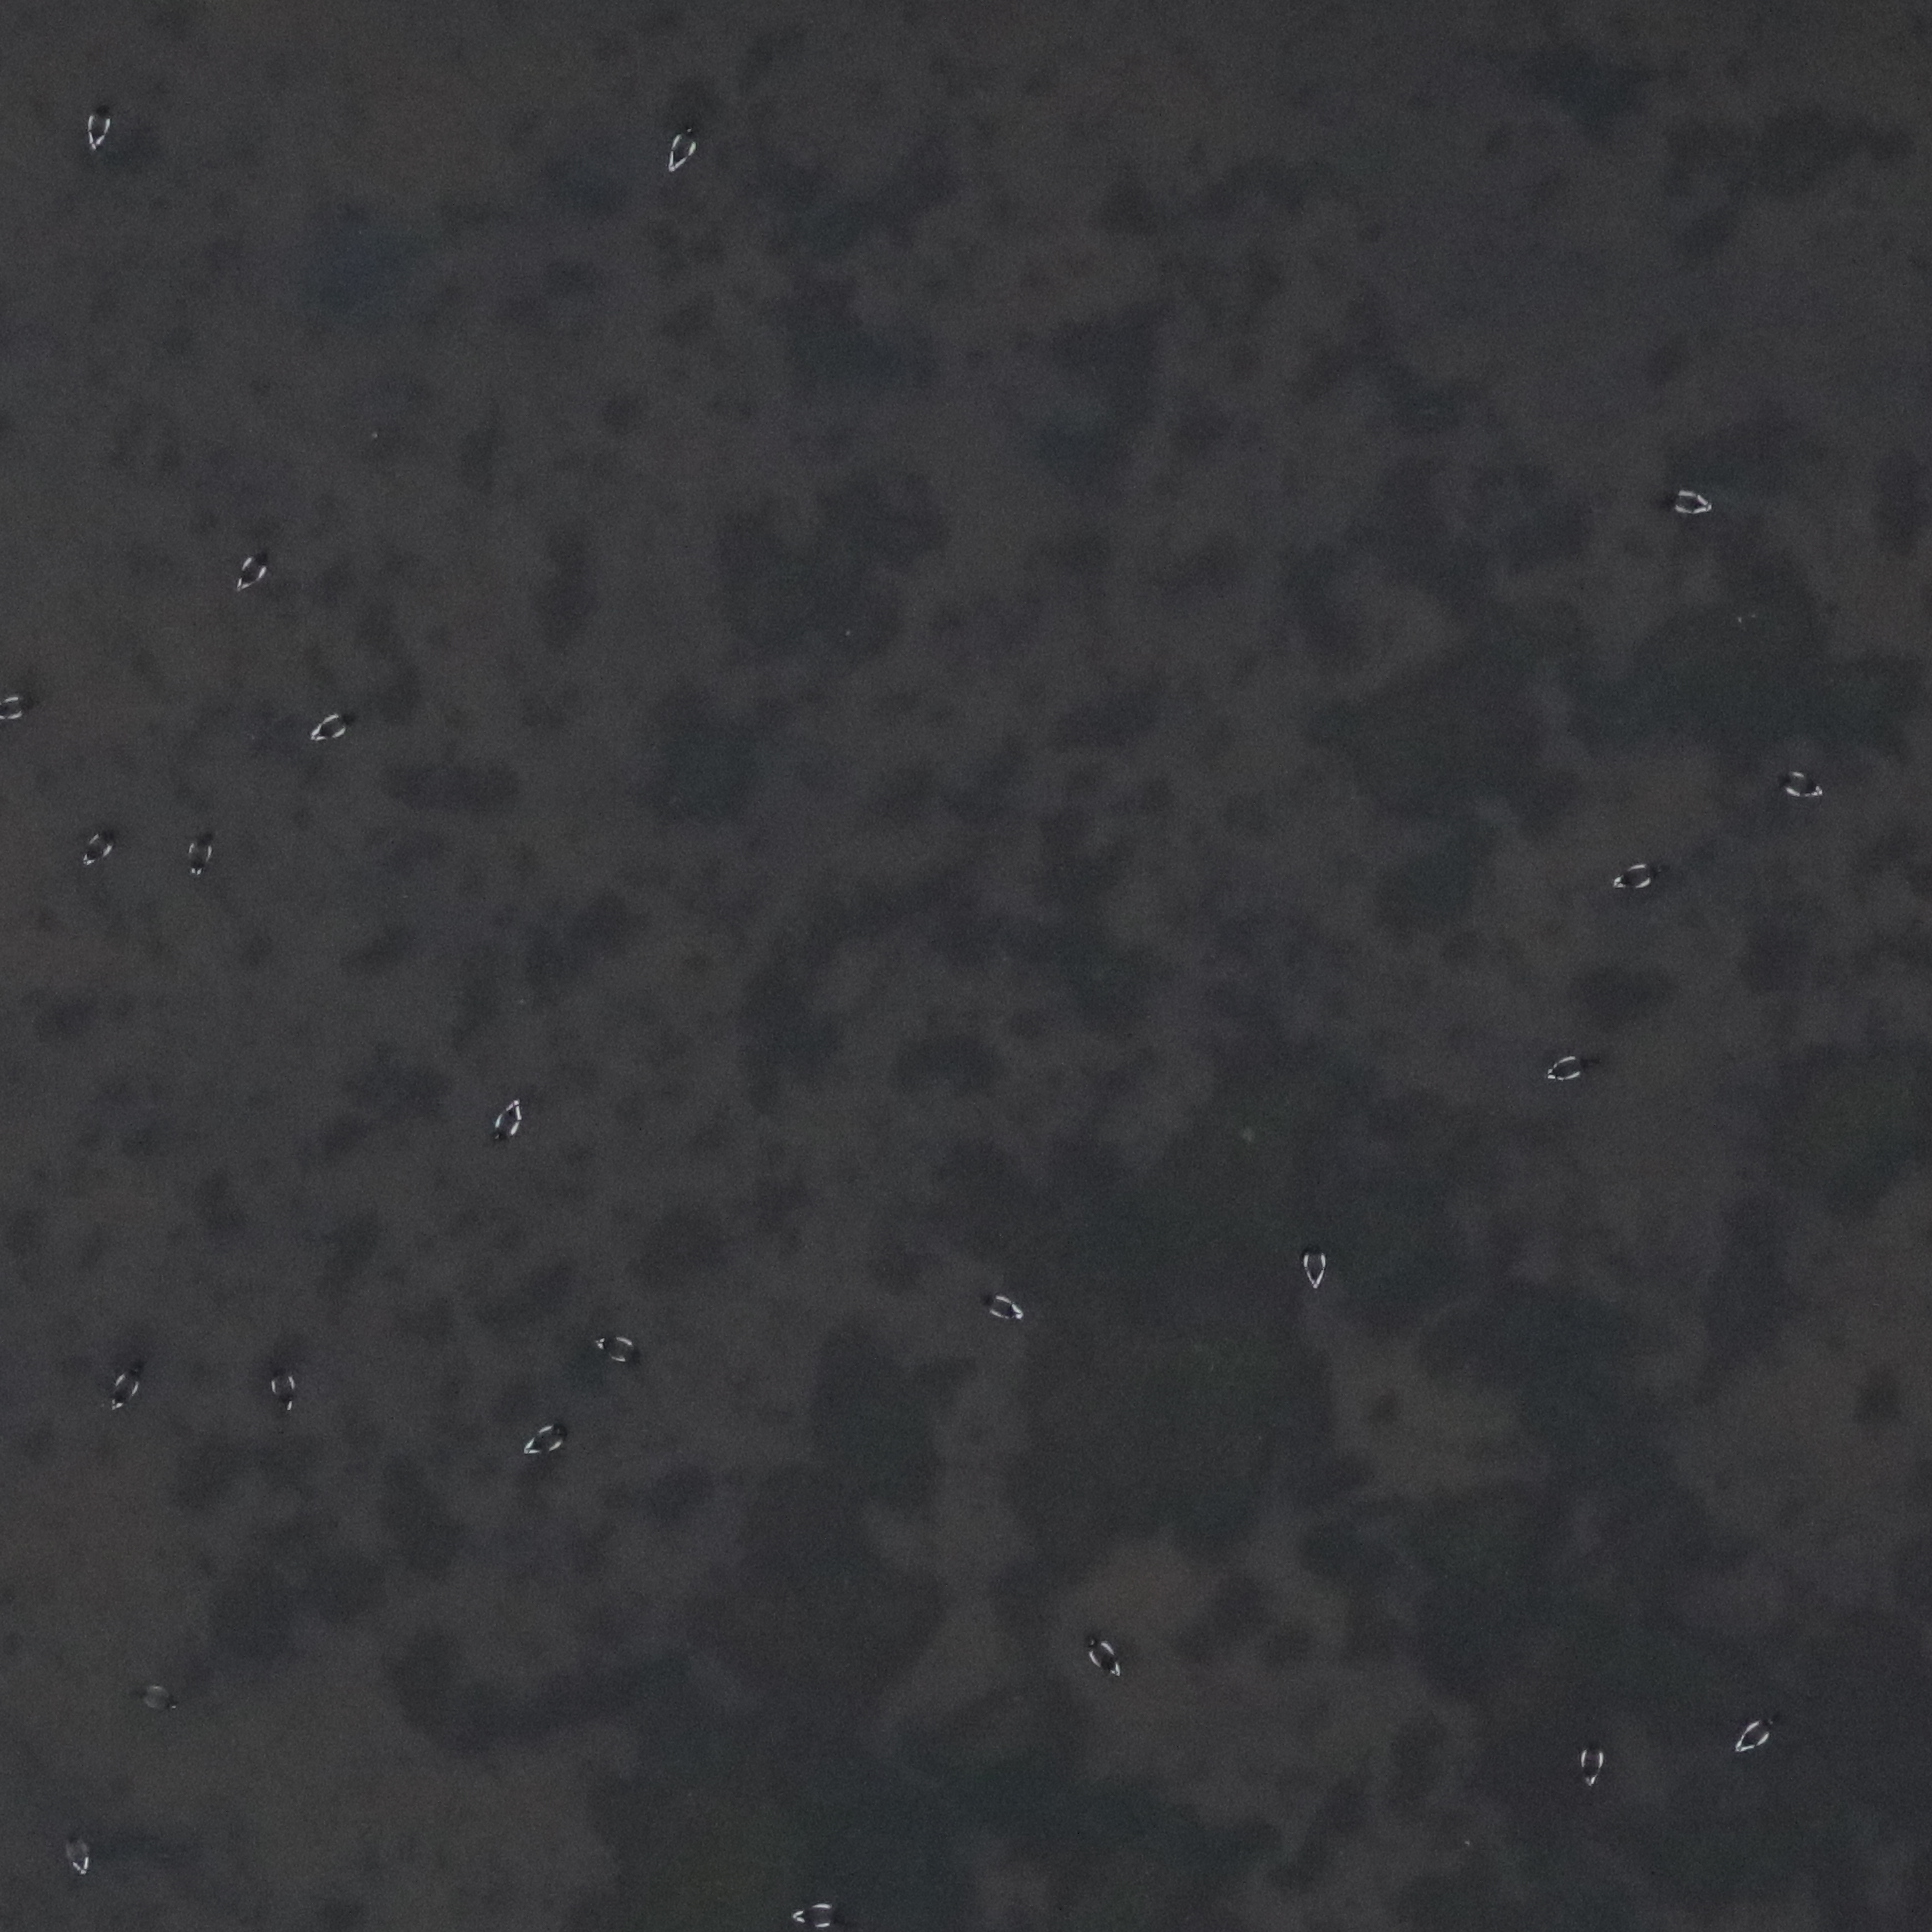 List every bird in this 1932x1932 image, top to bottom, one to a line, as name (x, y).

brant (98, 129)
brant (683, 148)
brant (1687, 503)
brant (253, 571)
brant (10, 708)
brant (332, 727)
brant (1801, 786)
brant (98, 849)
brant (200, 855)
brant (1637, 879)
brant (1568, 1068)
brant (509, 1121)
brant (1314, 1266)
brant (1003, 1308)
brant (617, 1348)
brant (126, 1387)
brant (285, 1388)
brant (546, 1440)
brant (1103, 1656)
brant (159, 1698)
brant (1755, 1734)
brant (1592, 1763)
brant (78, 1853)
brant (819, 1916)